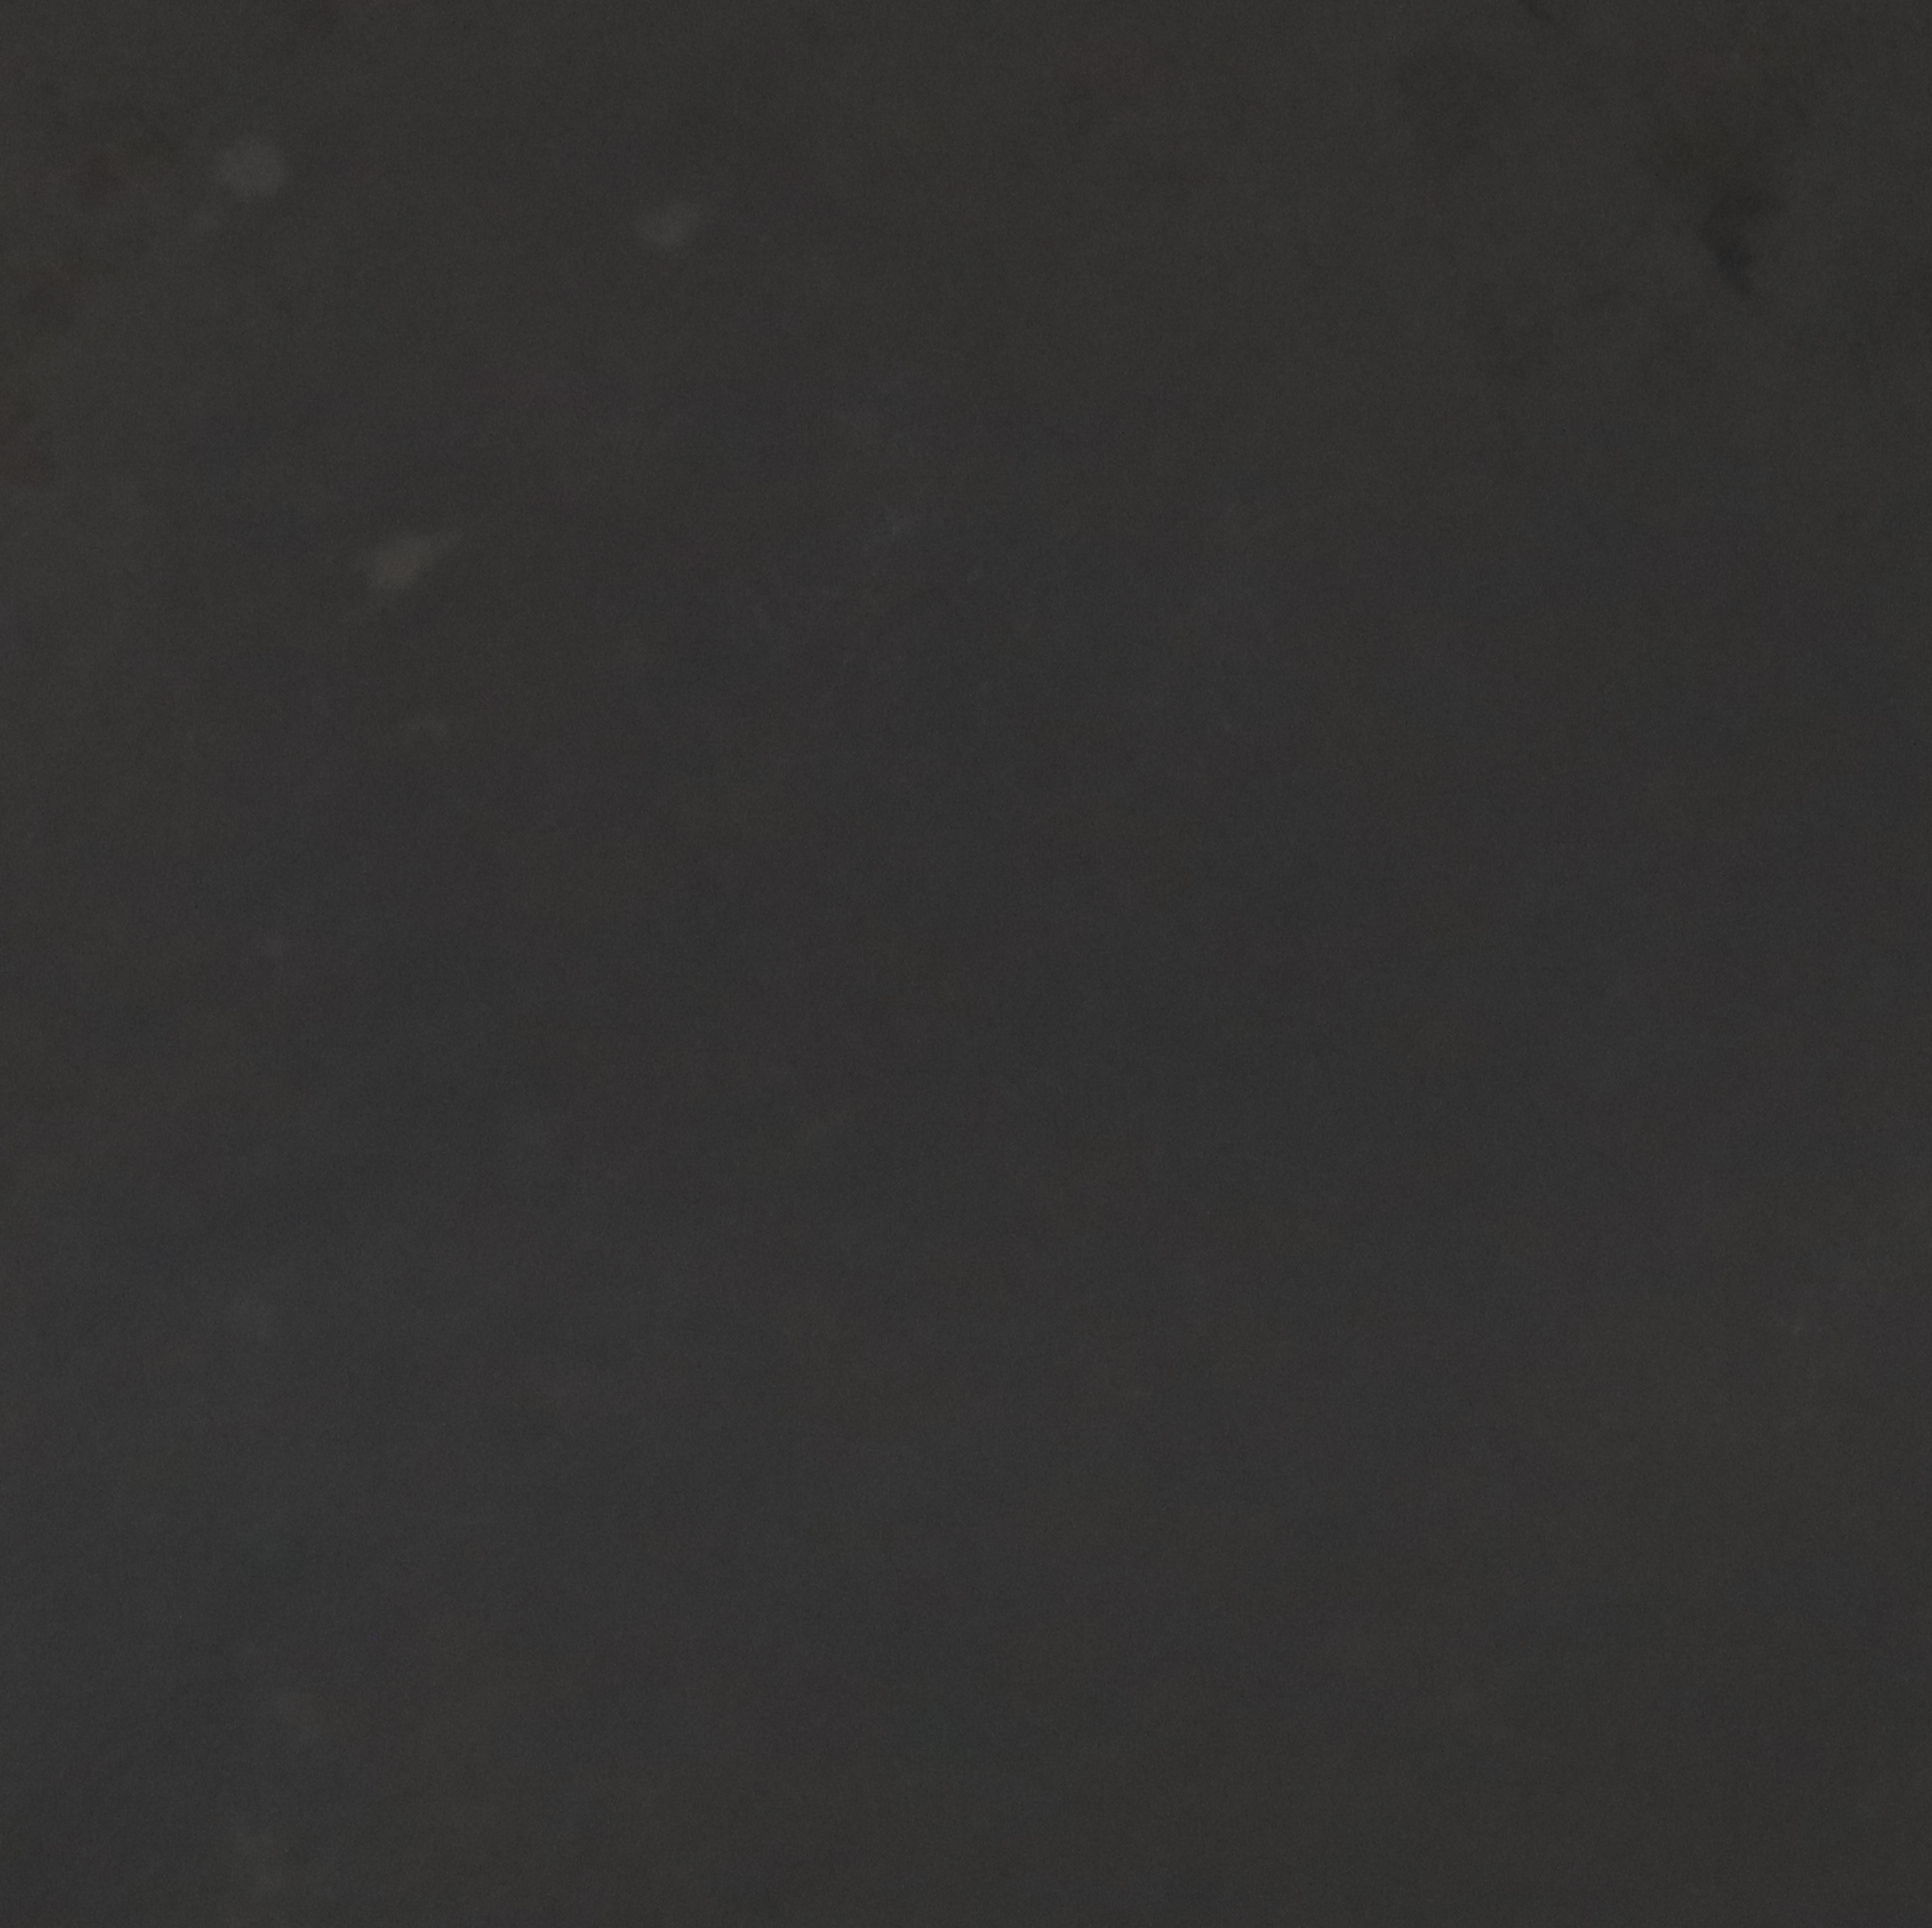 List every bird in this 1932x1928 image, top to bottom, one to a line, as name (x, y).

None